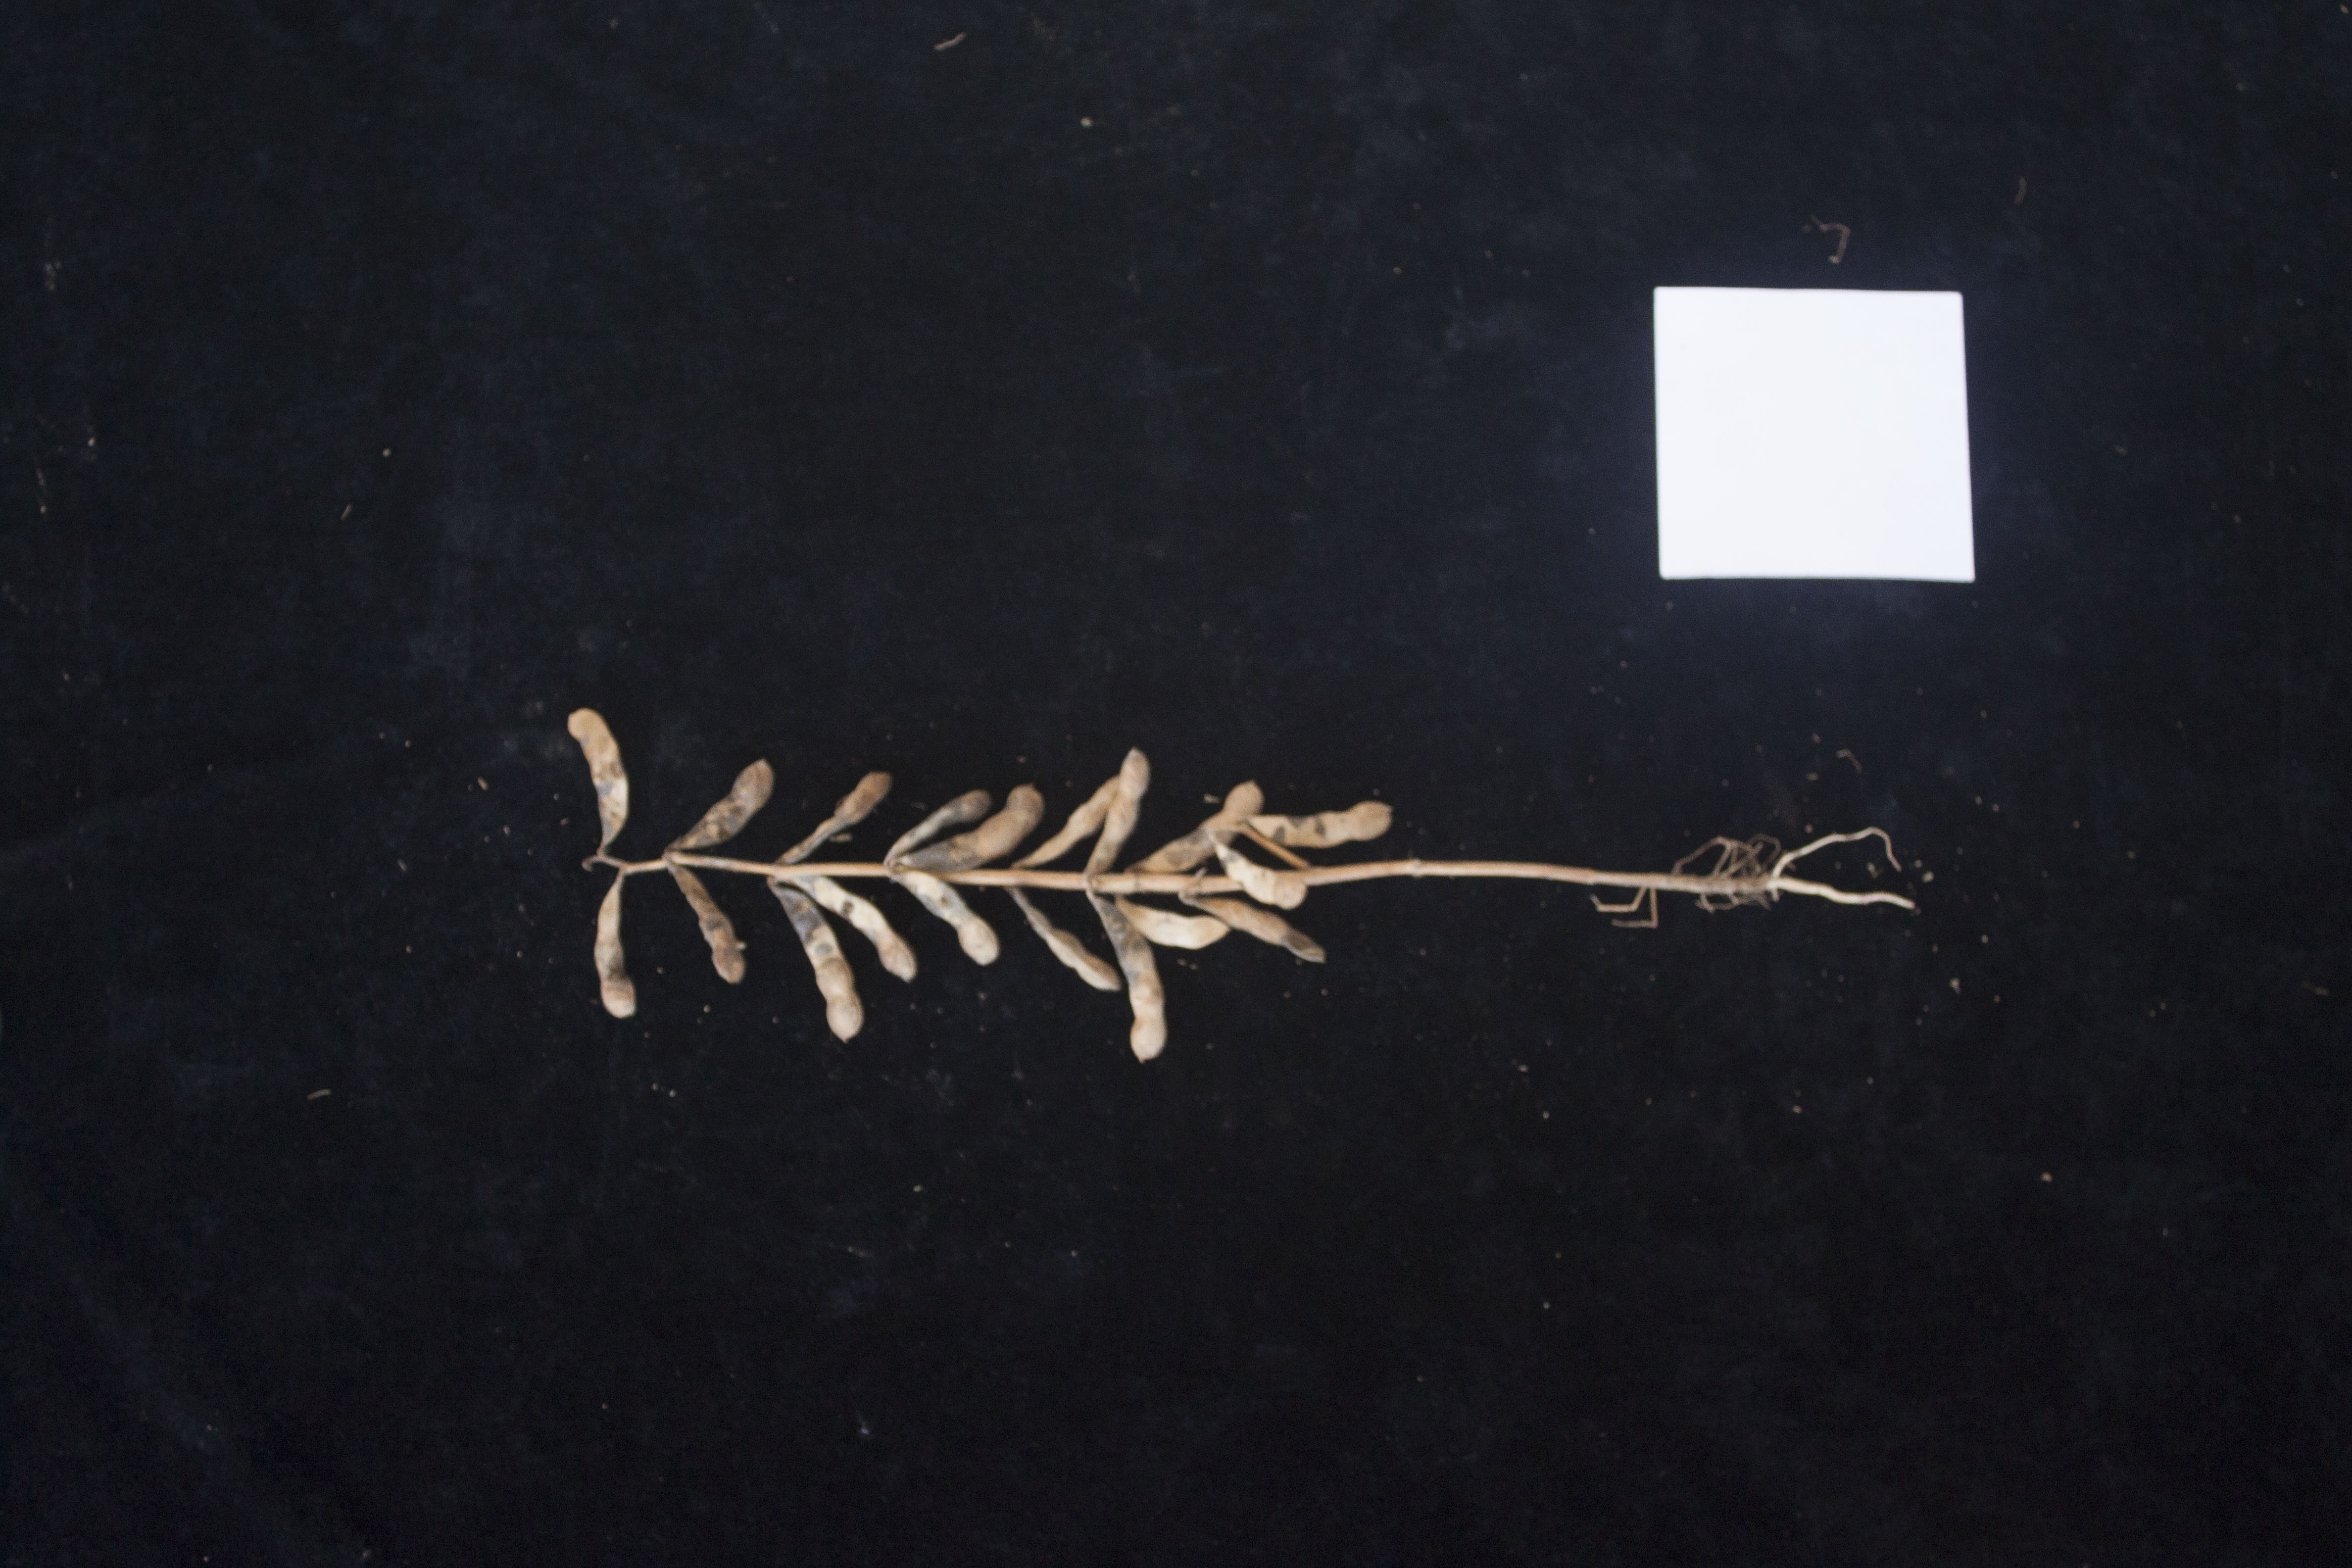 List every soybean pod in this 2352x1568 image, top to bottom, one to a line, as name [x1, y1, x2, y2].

soybean pod [568, 711, 626, 848]
soybean pod [1086, 750, 1149, 882]
soybean pod [671, 761, 772, 848]
soybean pod [777, 773, 890, 864]
soybean pod [1014, 773, 1122, 870]
soybean pod [1134, 784, 1262, 872]
soybean pod [897, 787, 1043, 873]
soybean pod [888, 793, 989, 860]
soybean pod [1247, 804, 1390, 848]
soybean pod [1217, 845, 1306, 909]
soybean pod [670, 866, 744, 982]
soybean pod [594, 873, 633, 1019]
soybean pod [893, 874, 997, 965]
soybean pod [782, 878, 915, 982]
soybean pod [771, 888, 863, 1040]
soybean pod [1014, 892, 1119, 989]
soybean pod [1088, 896, 1164, 1063]
soybean pod [1117, 898, 1229, 949]
soybean pod [1185, 900, 1324, 962]